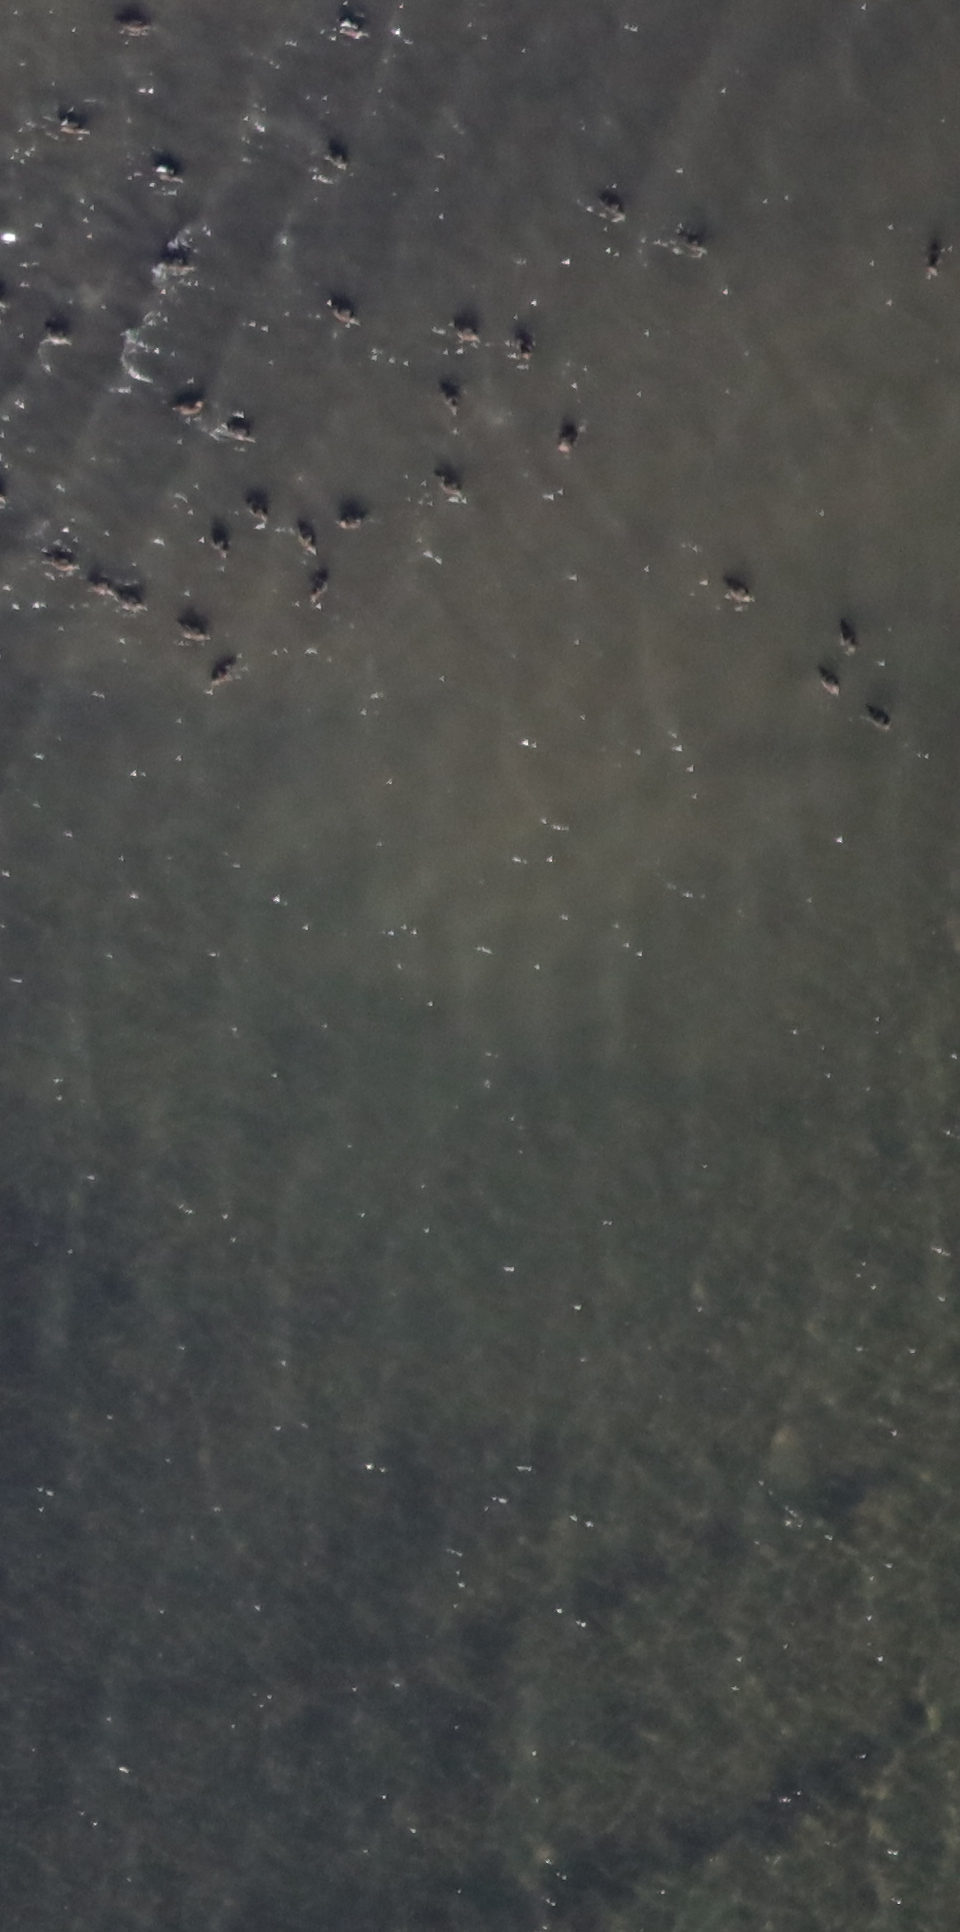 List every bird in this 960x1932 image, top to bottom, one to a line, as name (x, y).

other bird (133, 22)
other bird (352, 25)
other bird (71, 130)
other bird (340, 161)
other bird (168, 181)
other bird (612, 210)
other bird (697, 248)
other bird (934, 262)
other bird (178, 263)
other bird (339, 317)
other bird (55, 331)
other bird (466, 339)
other bird (521, 344)
other bird (450, 400)
other bird (185, 411)
other bird (239, 428)
other bird (573, 438)
other bird (453, 484)
other bird (255, 511)
other bird (352, 518)
other bird (306, 539)
other bird (219, 543)
other bird (55, 562)
other bird (98, 580)
other bird (315, 587)
other bird (743, 595)
other bird (131, 607)
other bird (189, 631)
other bird (849, 641)
other bird (222, 673)
other bird (831, 684)
other bird (878, 717)